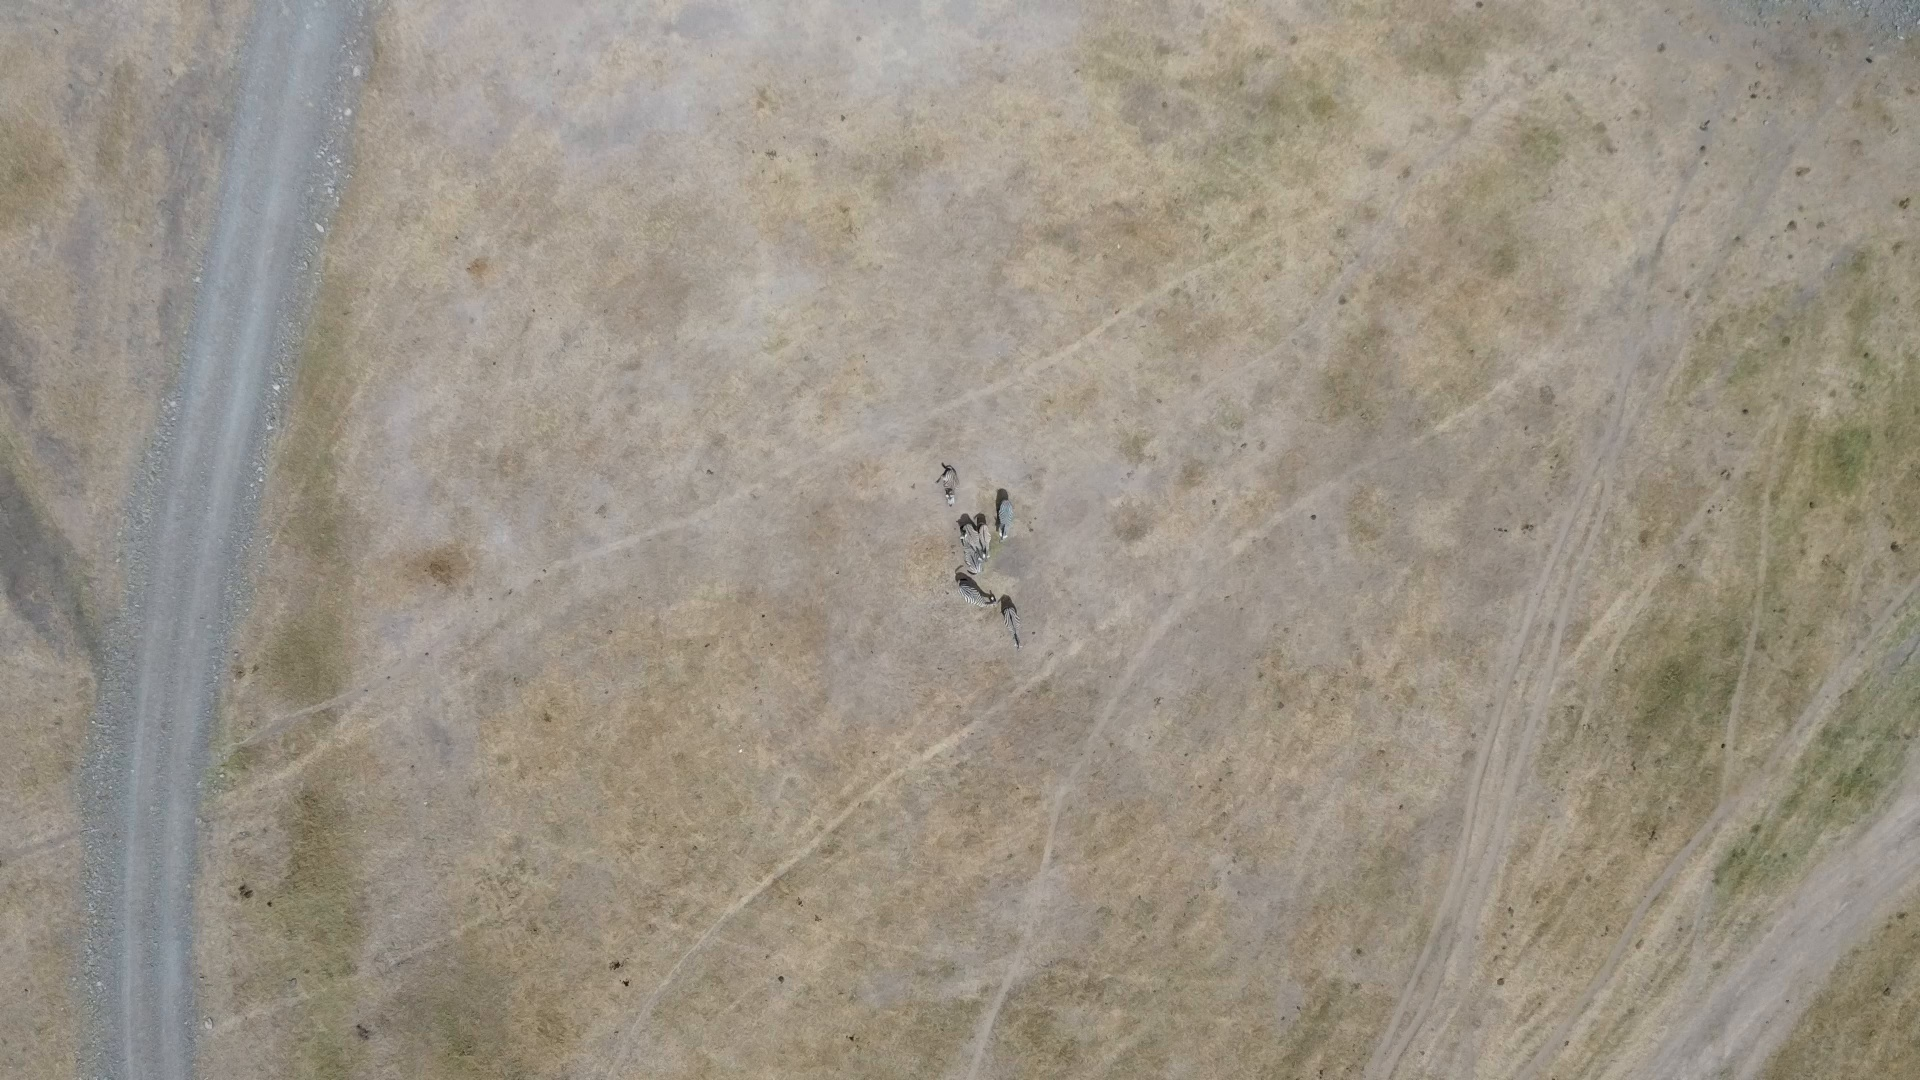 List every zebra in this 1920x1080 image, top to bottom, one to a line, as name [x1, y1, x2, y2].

zebra [943, 466, 958, 508]
zebra [997, 499, 1014, 541]
zebra [961, 522, 984, 563]
zebra [980, 524, 992, 562]
zebra [960, 534, 981, 575]
zebra [958, 582, 997, 607]
zebra [1004, 608, 1023, 650]